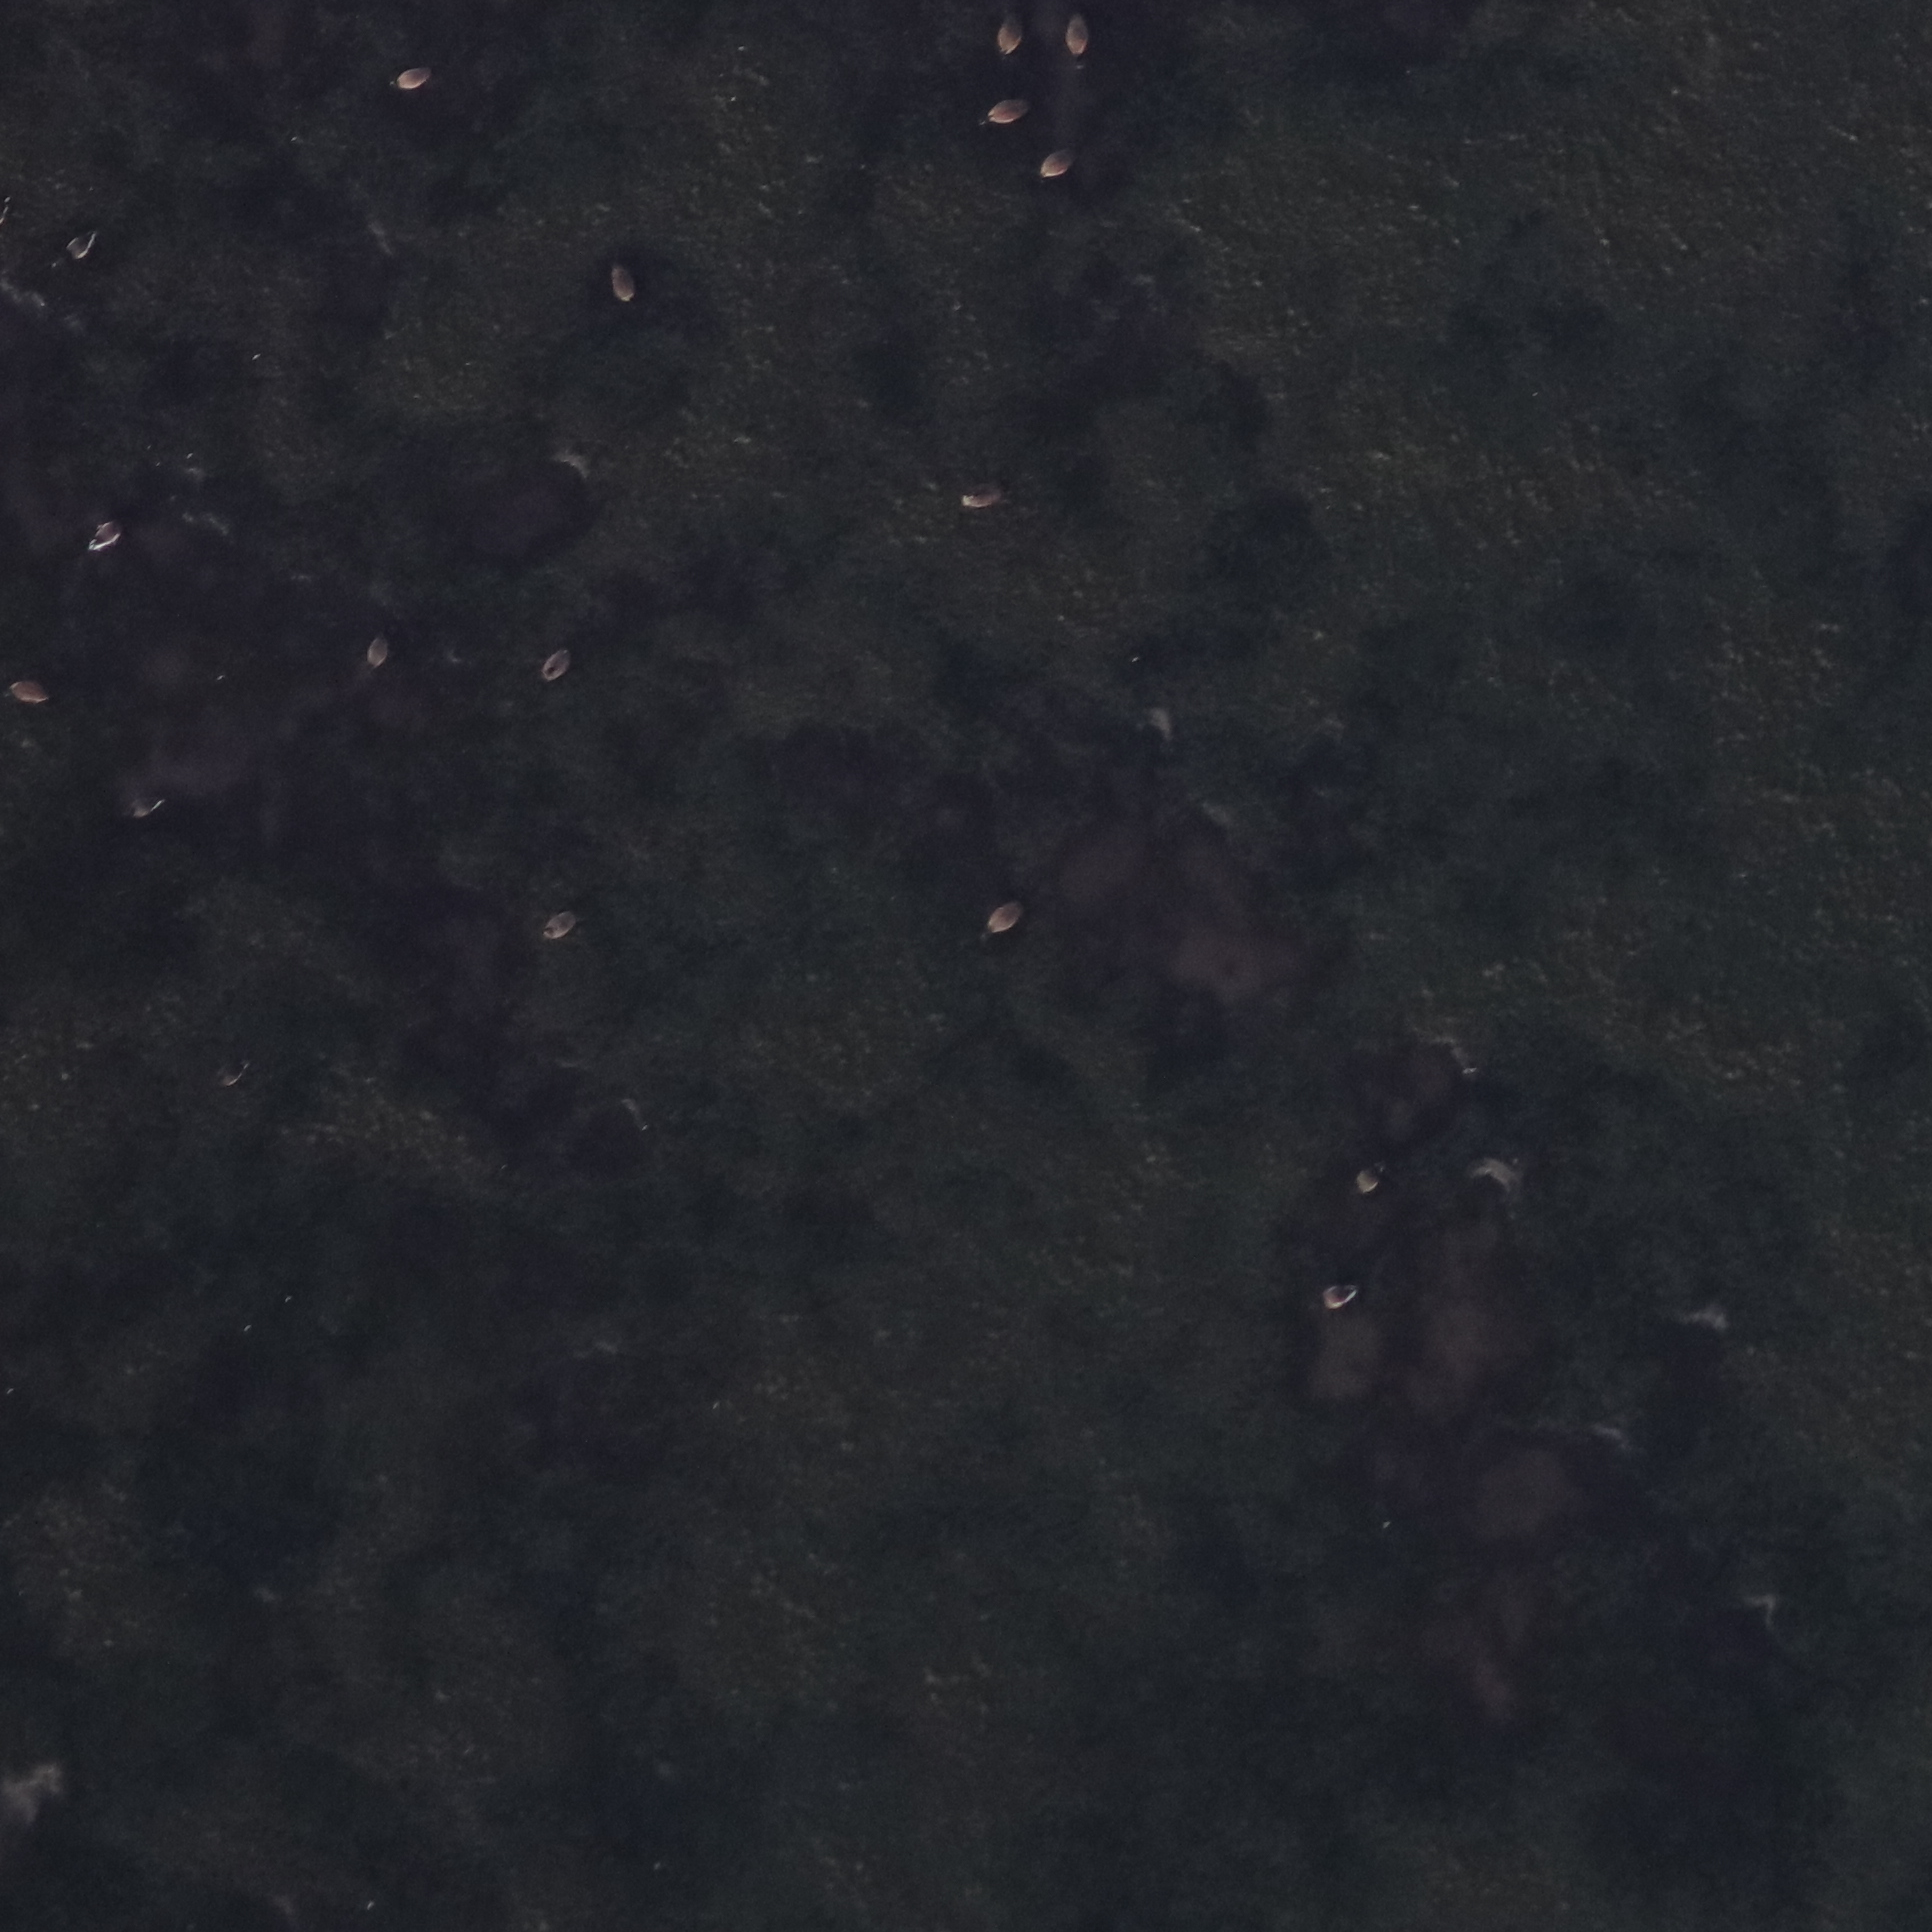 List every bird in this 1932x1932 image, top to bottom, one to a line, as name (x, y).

Canada goose (1080, 36)
Canada goose (1009, 37)
Canada goose (414, 77)
Canada goose (1006, 111)
Canada goose (1058, 165)
brant (80, 248)
Canada goose (624, 283)
Canada goose (980, 496)
brant (108, 533)
Canada goose (383, 657)
Canada goose (560, 668)
Canada goose (34, 693)
brant (147, 811)
Canada goose (1005, 918)
Canada goose (562, 925)
brant (229, 1069)
brant (1368, 1180)
brant (1338, 1295)